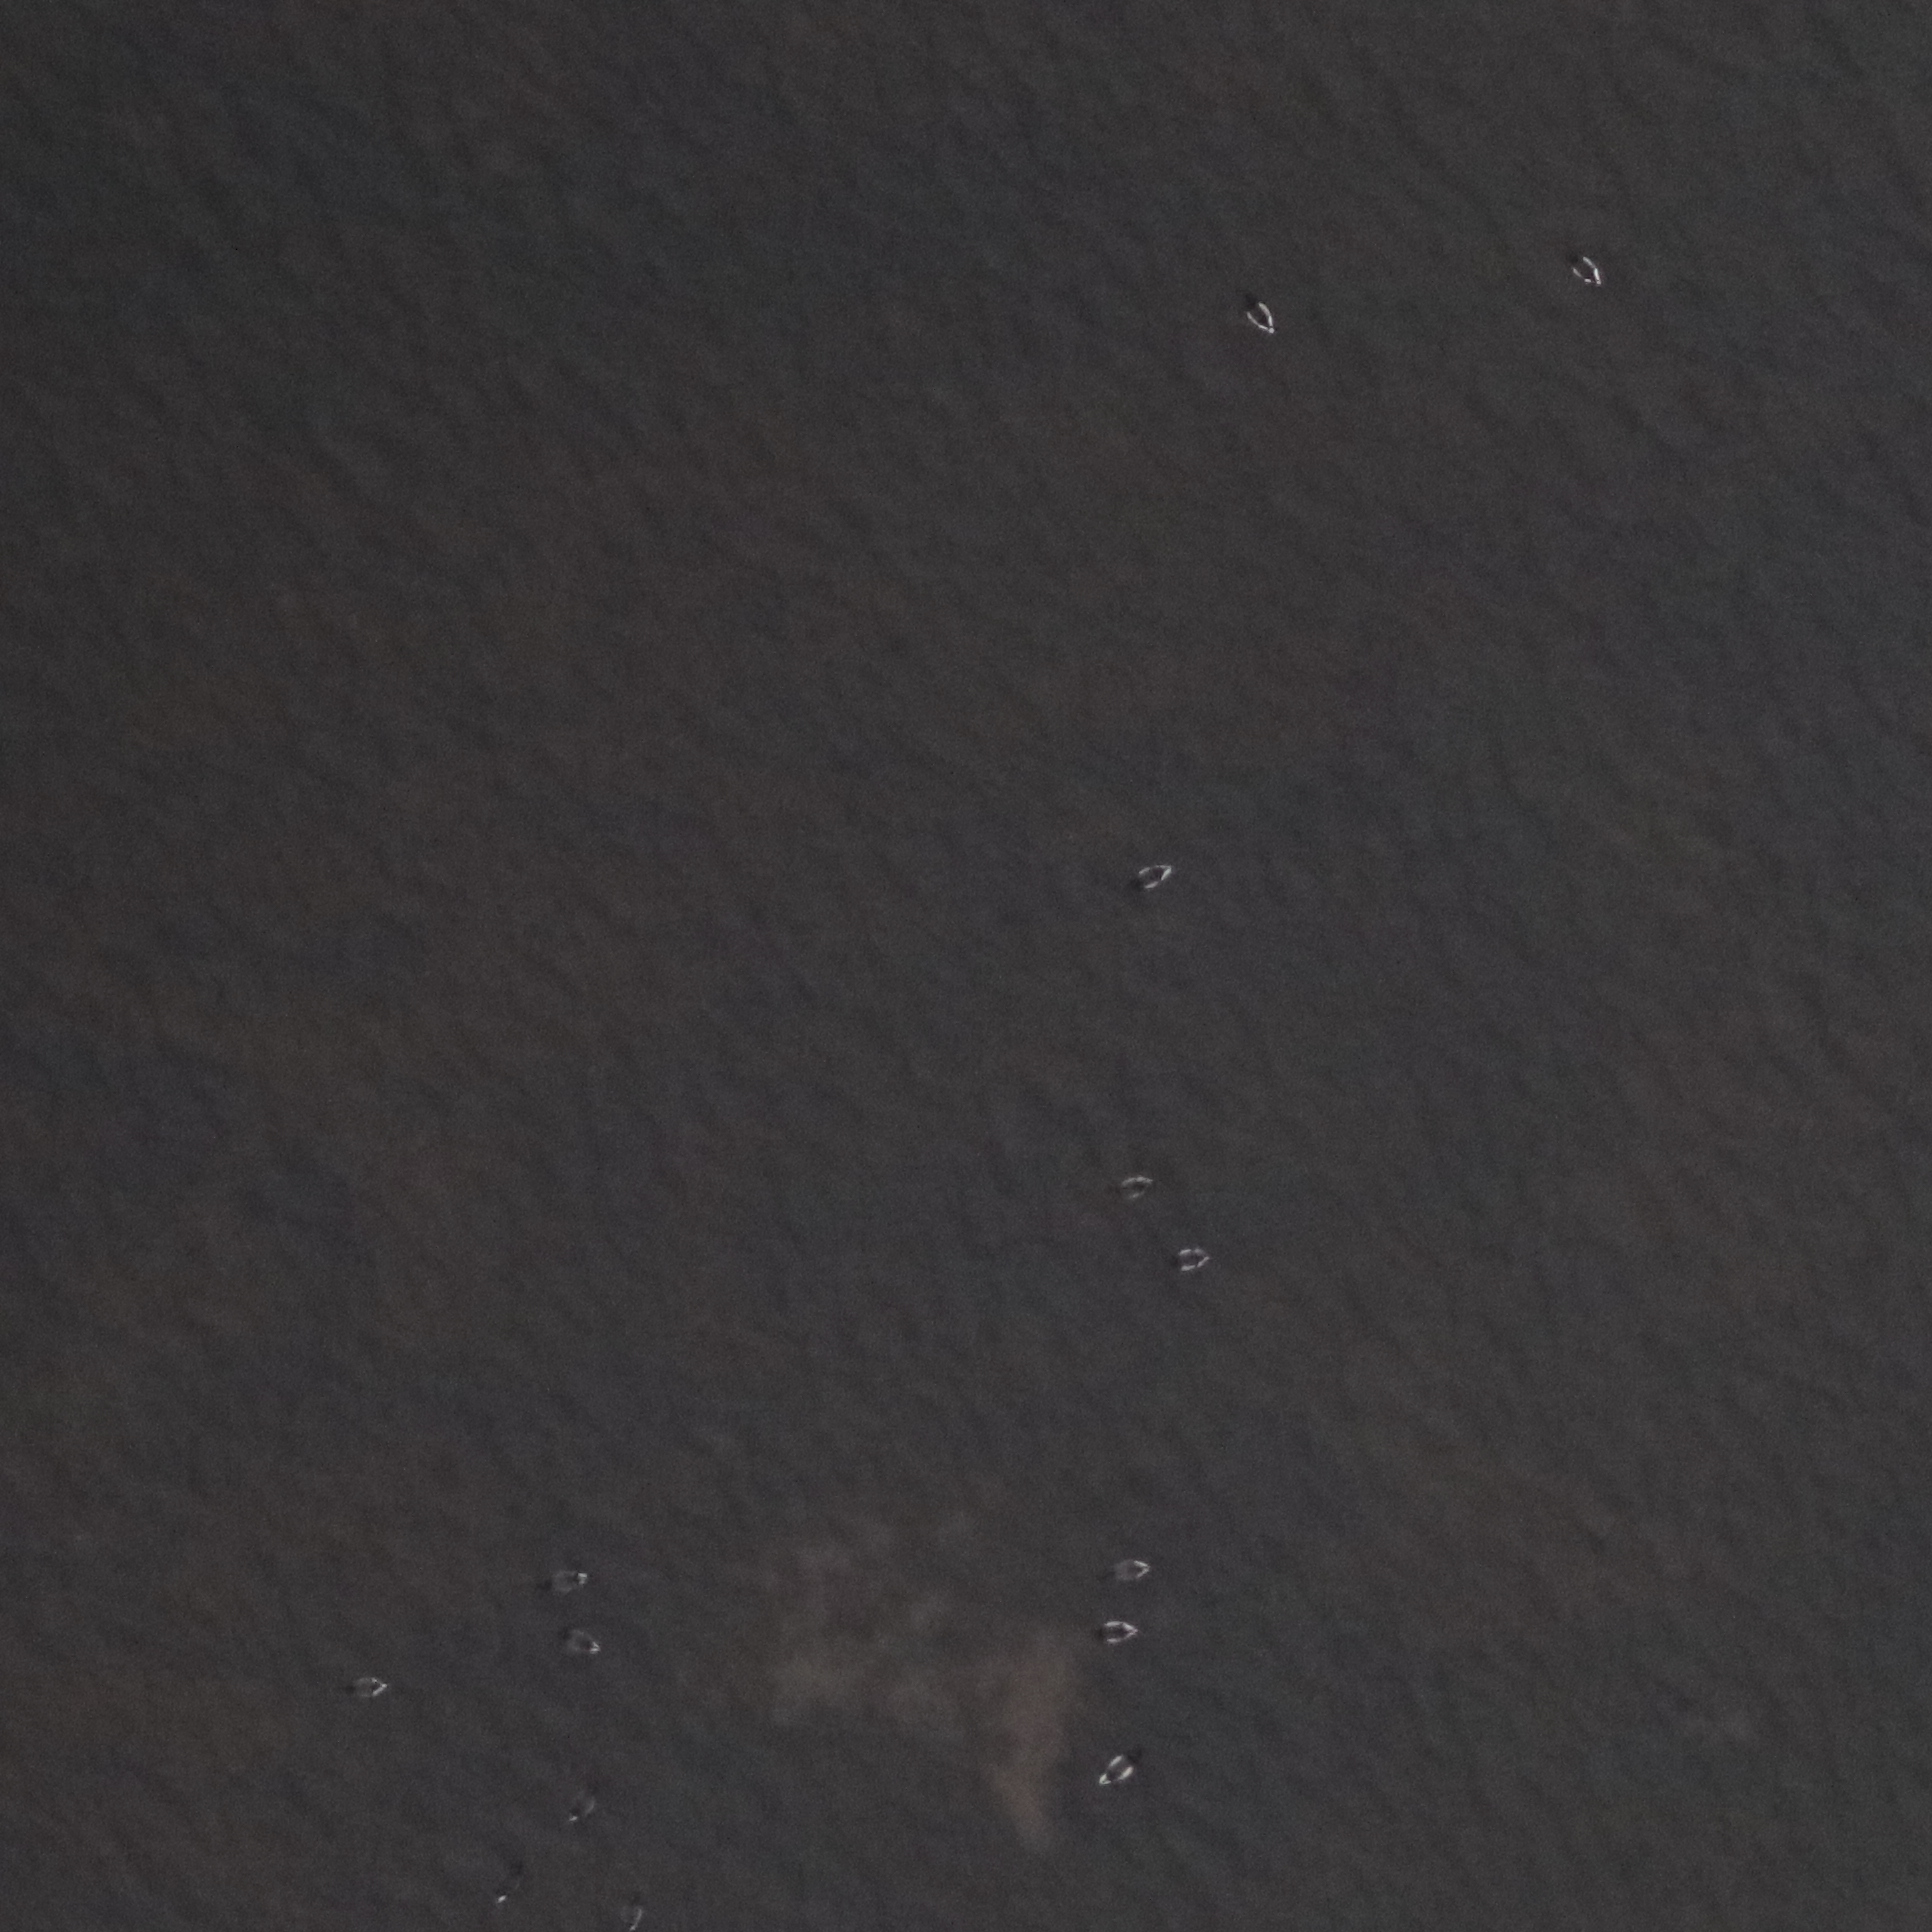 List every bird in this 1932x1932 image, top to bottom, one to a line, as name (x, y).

brant (1586, 271)
brant (1260, 315)
brant (1152, 878)
brant (1131, 1188)
brant (1192, 1260)
brant (1128, 1571)
brant (570, 1581)
brant (1116, 1631)
brant (582, 1644)
brant (365, 1688)
brant (1120, 1770)
brant (582, 1802)
brant (505, 1885)
brant (627, 1916)